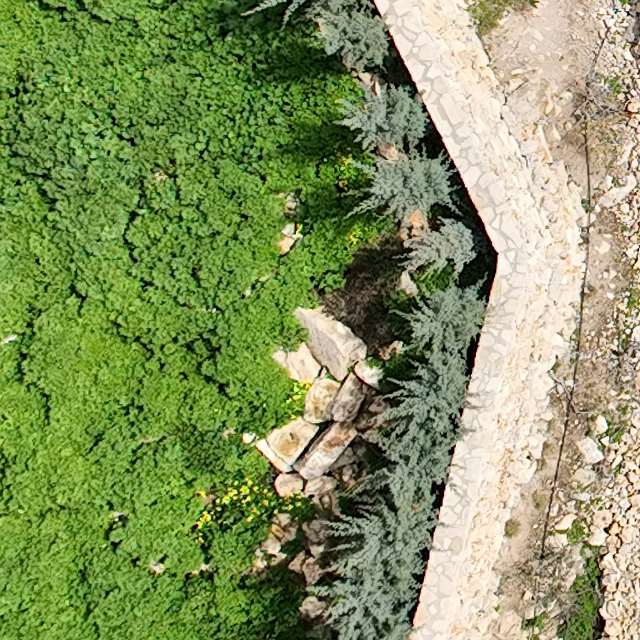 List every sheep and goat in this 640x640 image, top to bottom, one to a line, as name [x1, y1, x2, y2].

None